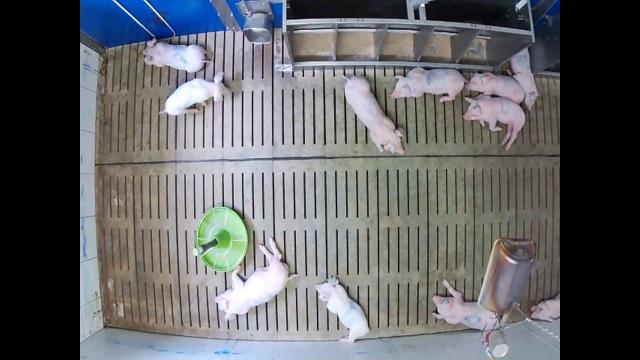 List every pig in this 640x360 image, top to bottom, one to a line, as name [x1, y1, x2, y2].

pig [143, 38, 212, 74]
pig [506, 47, 541, 112]
pig [390, 66, 470, 102]
pig [159, 71, 232, 115]
pig [464, 71, 527, 104]
pig [341, 74, 406, 157]
pig [462, 95, 526, 153]
pig [213, 236, 299, 322]
pig [314, 276, 371, 343]
pig [432, 277, 505, 332]
pig [530, 296, 559, 324]